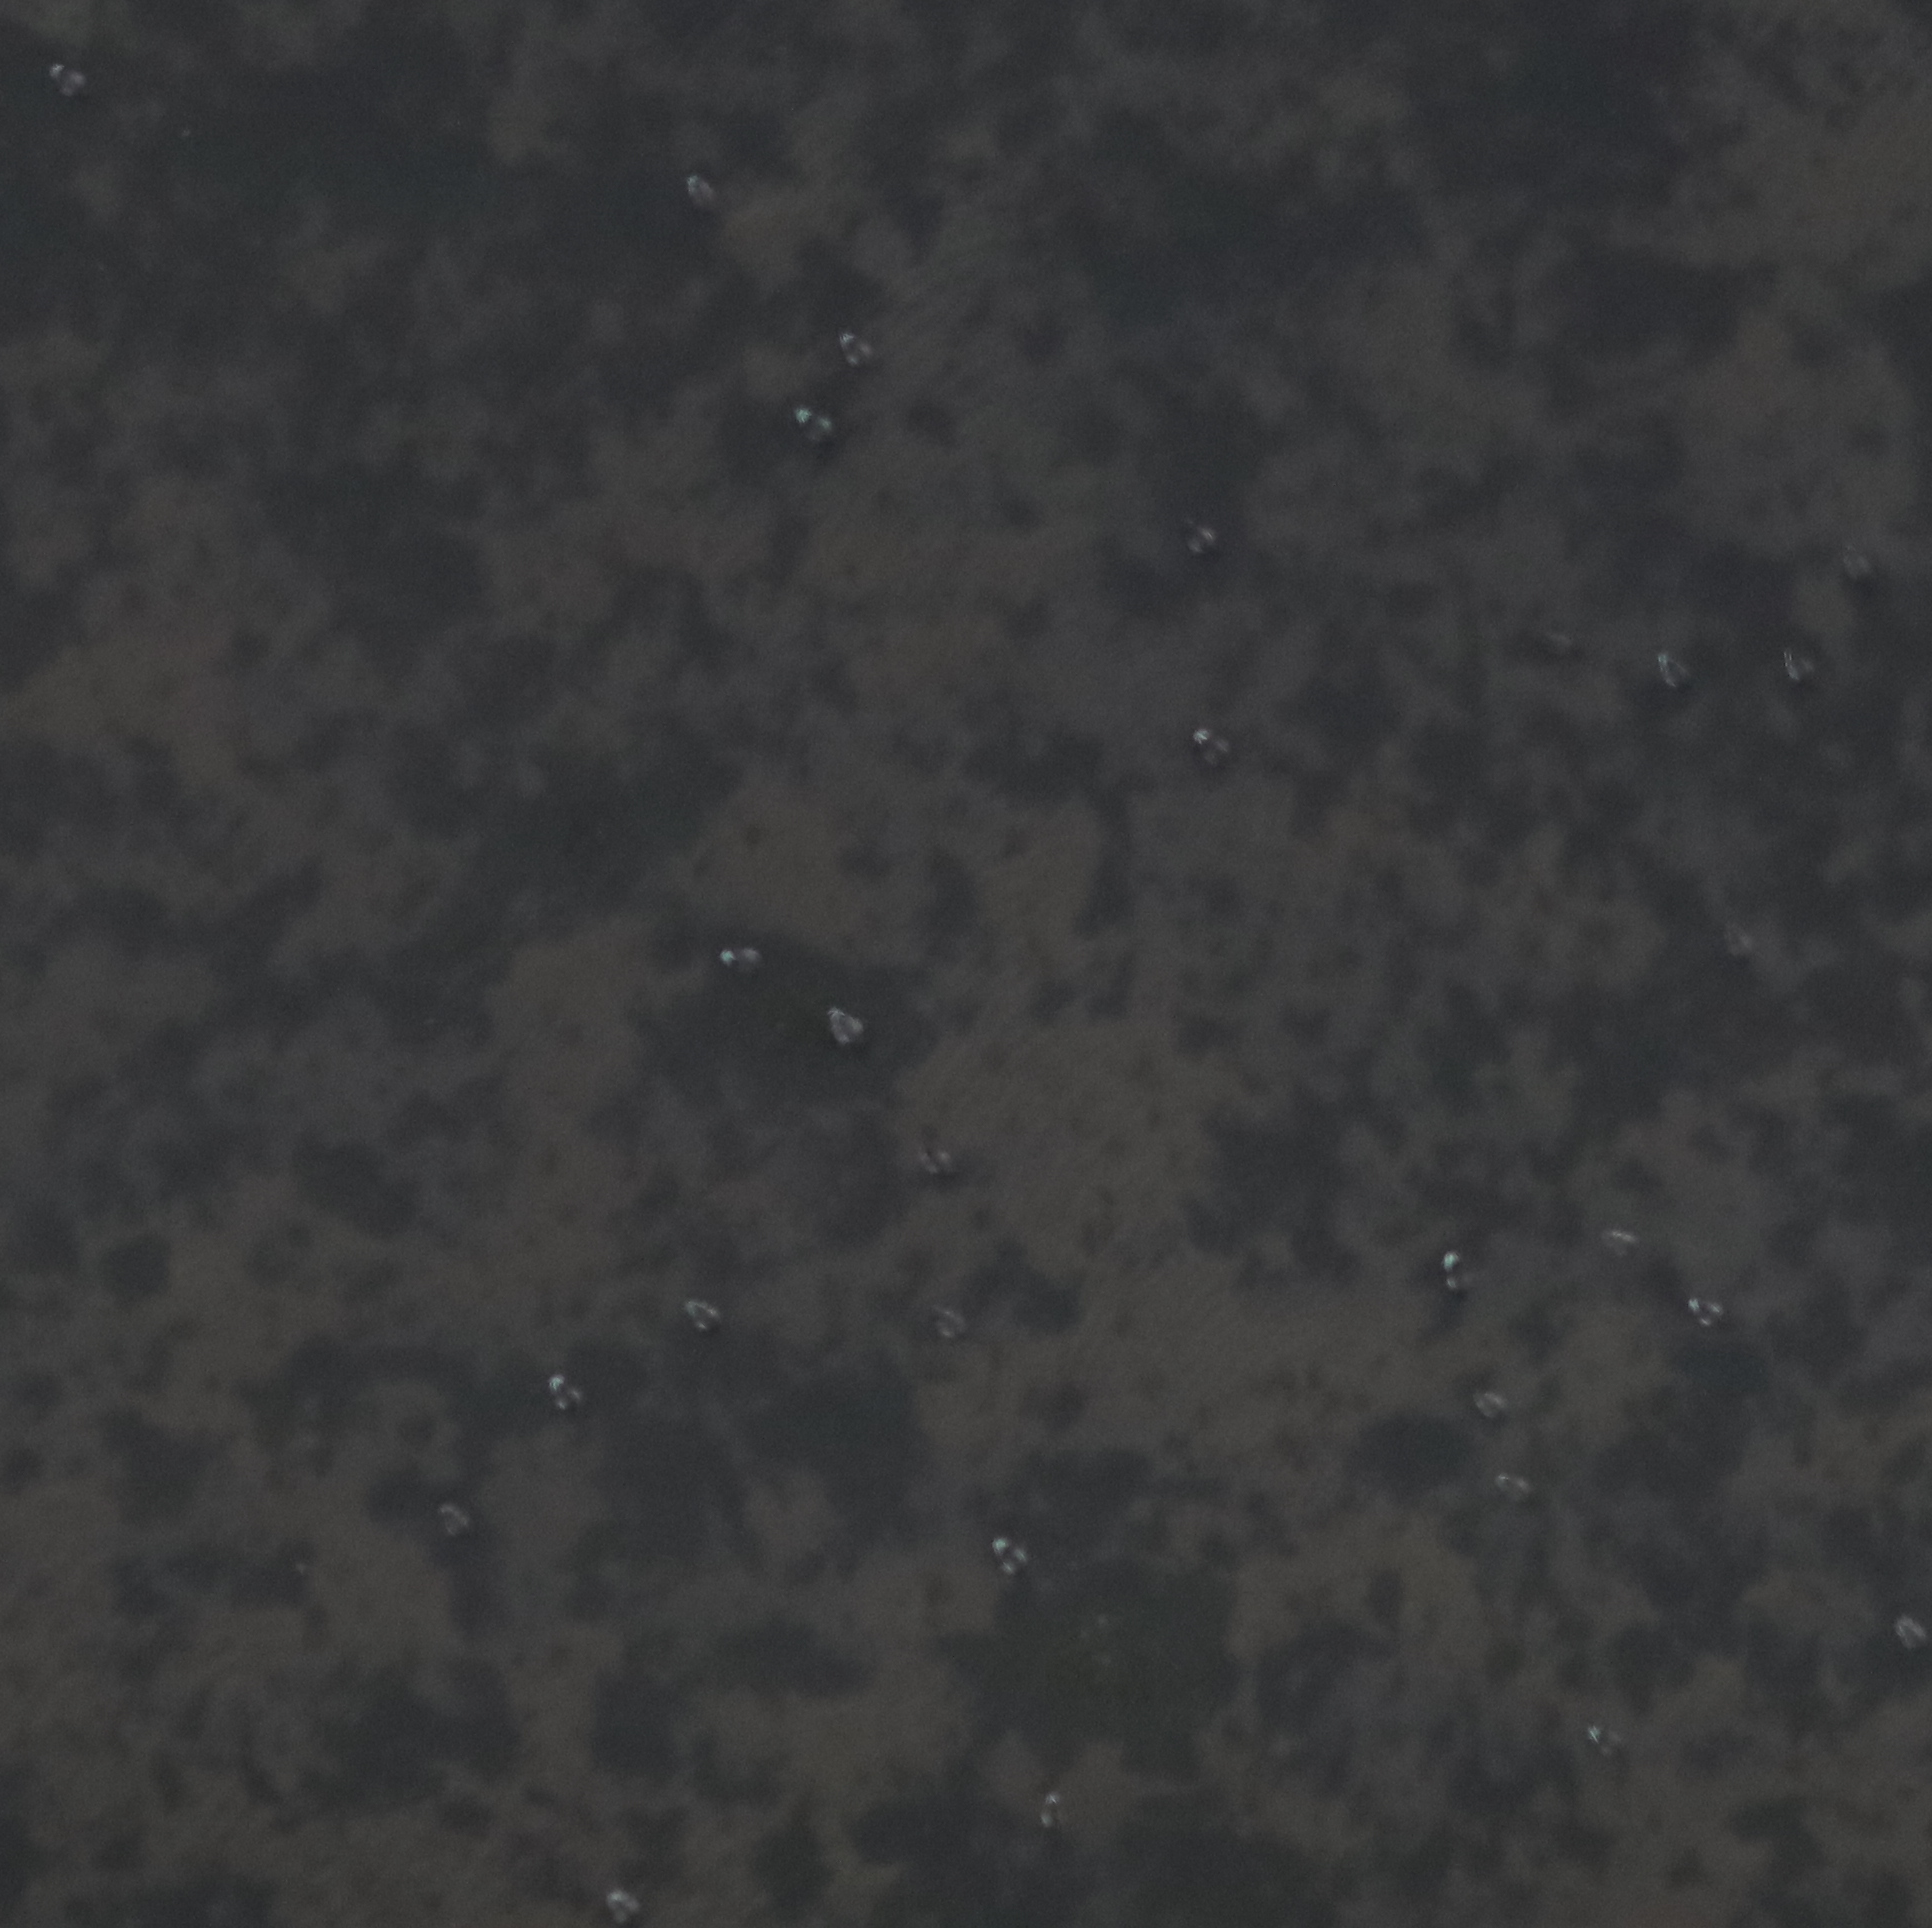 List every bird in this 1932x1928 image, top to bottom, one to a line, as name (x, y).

brant (65, 80)
brant (698, 198)
brant (854, 343)
brant (824, 417)
brant (1207, 540)
brant (1852, 565)
brant (1798, 661)
brant (1676, 669)
brant (1216, 746)
brant (1735, 946)
brant (750, 958)
brant (845, 1021)
brant (936, 1167)
brant (1620, 1244)
brant (1452, 1270)
brant (1711, 1313)
brant (703, 1314)
brant (952, 1322)
brant (566, 1397)
brant (1489, 1399)
brant (1514, 1482)
brant (457, 1520)
brant (1005, 1554)
brant (1911, 1632)
brant (1604, 1738)
brant (1053, 1816)
brant (623, 1901)